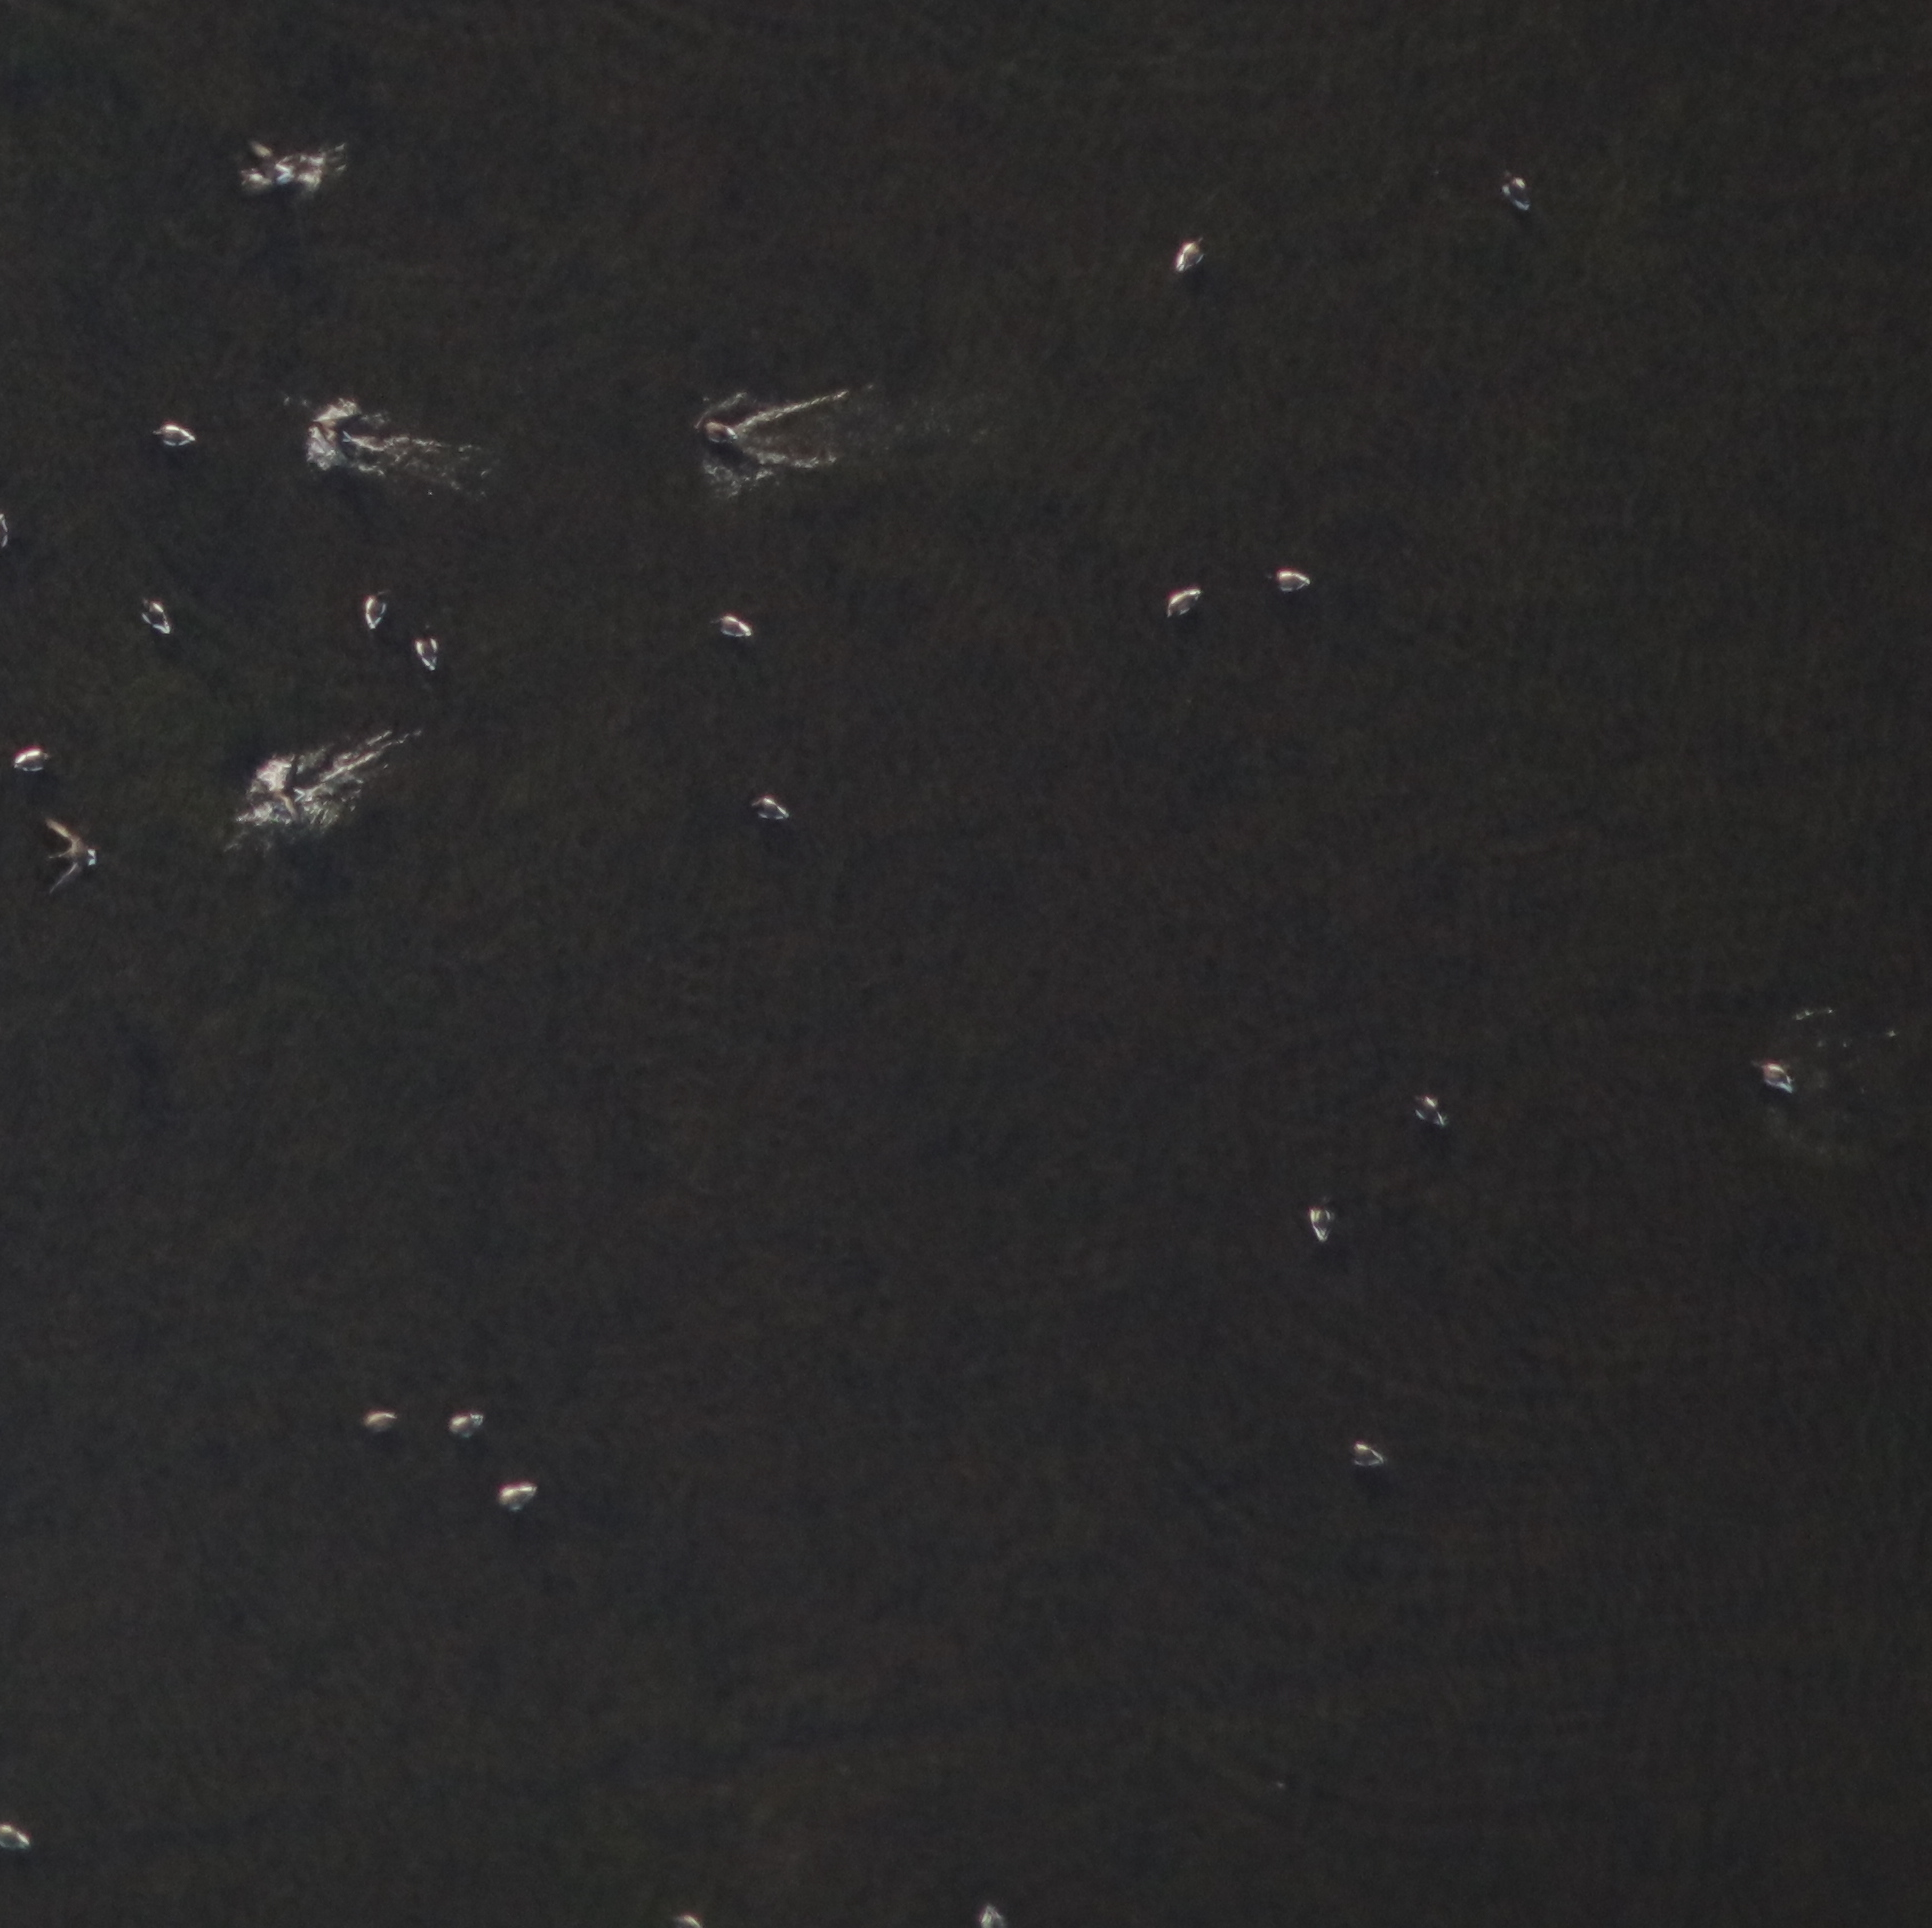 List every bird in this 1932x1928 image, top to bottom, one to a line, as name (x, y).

brant (270, 166)
brant (1516, 192)
brant (1192, 254)
brant (335, 428)
brant (728, 436)
brant (173, 437)
brant (1291, 581)
brant (1182, 605)
brant (375, 609)
brant (156, 615)
brant (732, 627)
brant (426, 650)
brant (30, 759)
brant (292, 791)
brant (769, 809)
brant (70, 850)
brant (1775, 1075)
brant (1428, 1111)
brant (1322, 1218)
brant (374, 1420)
brant (462, 1424)
brant (1362, 1454)
brant (518, 1491)
brant (8, 1835)